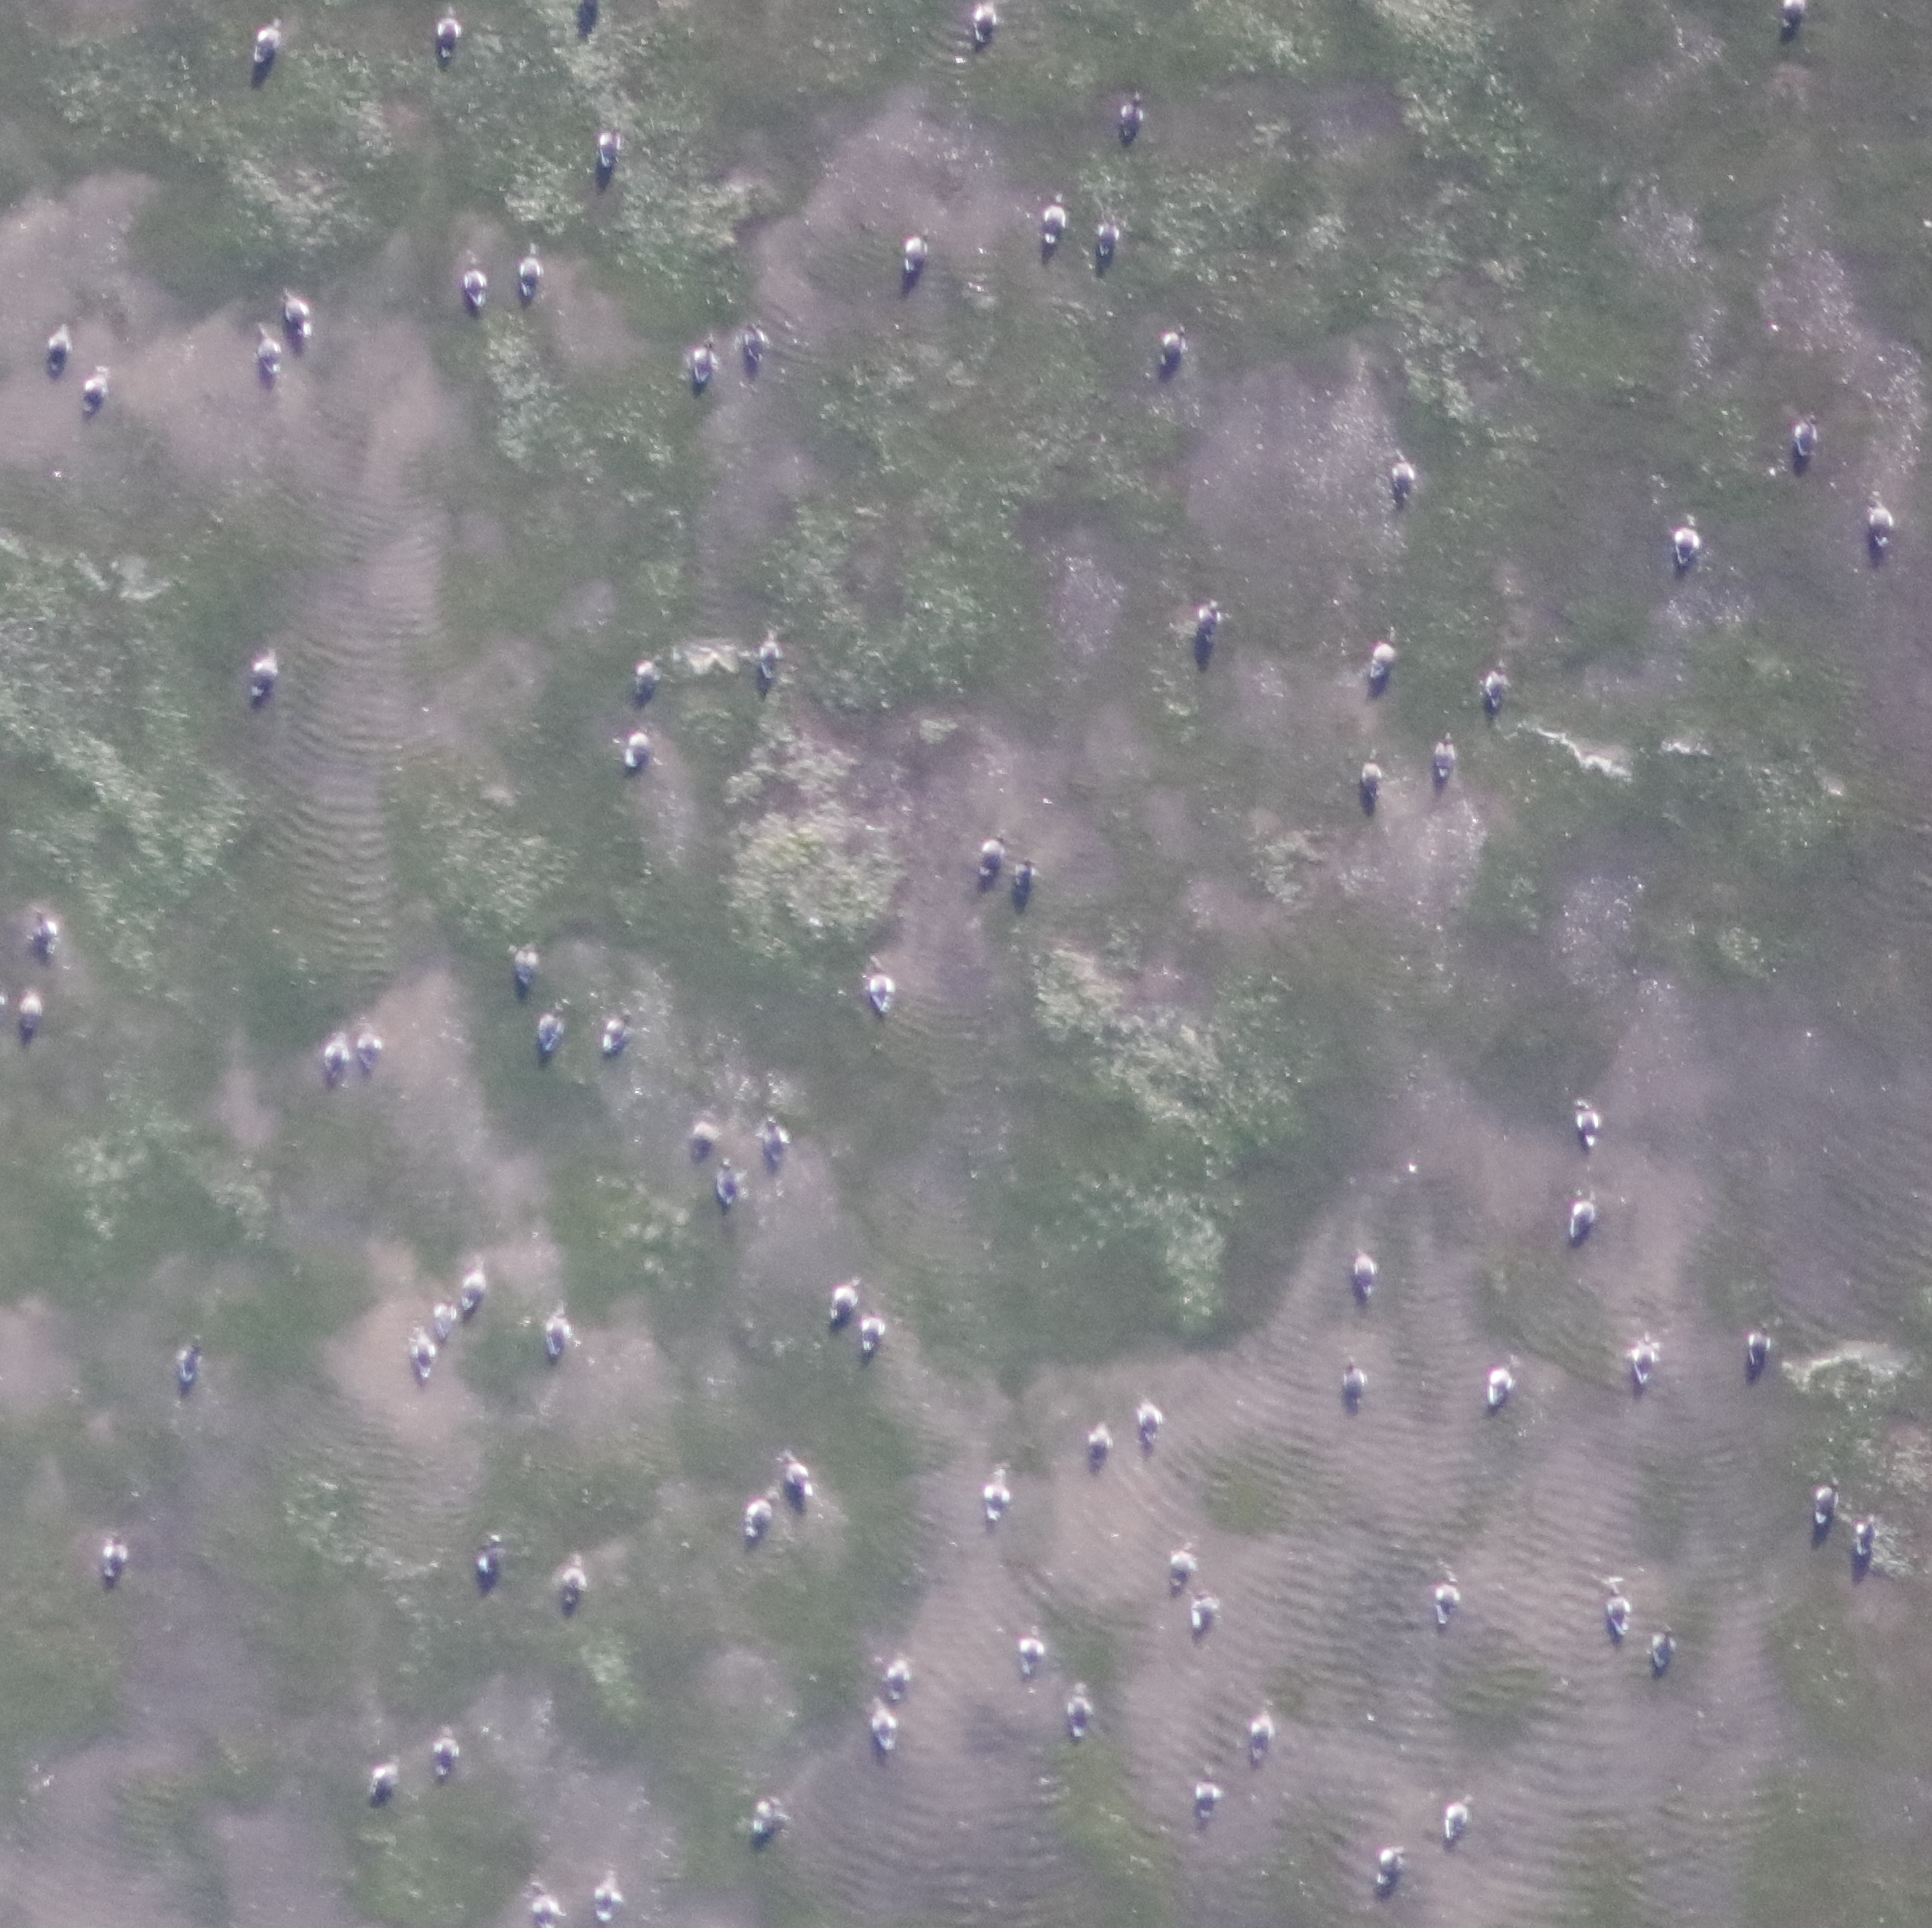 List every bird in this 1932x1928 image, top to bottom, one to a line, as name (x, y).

brant (589, 1)
brant (1794, 5)
brant (986, 24)
brant (447, 36)
brant (259, 51)
brant (1132, 116)
brant (613, 147)
brant (1049, 219)
brant (1107, 244)
brant (912, 255)
brant (530, 273)
brant (476, 278)
brant (295, 309)
brant (761, 345)
brant (1177, 351)
brant (270, 356)
brant (57, 358)
brant (708, 372)
brant (95, 396)
brant (1807, 438)
brant (1407, 477)
brant (1877, 523)
brant (1686, 542)
brant (1208, 621)
brant (1382, 658)
brant (774, 661)
brant (264, 677)
brant (642, 679)
brant (1497, 691)
brant (631, 753)
brant (1441, 760)
brant (1374, 778)
brant (987, 854)
brant (1024, 882)
brant (49, 938)
brant (190, 956)
brant (530, 973)
brant (882, 1001)
brant (40, 1018)
brant (615, 1034)
brant (554, 1039)
brant (375, 1048)
brant (336, 1064)
brant (1586, 1121)
brant (709, 1129)
brant (783, 1135)
brant (732, 1198)
brant (1580, 1211)
brant (1365, 1274)
brant (485, 1284)
brant (842, 1304)
brant (442, 1311)
brant (557, 1329)
brant (878, 1329)
brant (1756, 1350)
brant (422, 1355)
brant (184, 1358)
brant (1639, 1370)
brant (1351, 1384)
brant (1500, 1385)
brant (1151, 1430)
brant (1095, 1434)
brant (801, 1472)
brant (997, 1497)
brant (1818, 1500)
brant (752, 1517)
brant (1861, 1540)
brant (116, 1551)
brant (480, 1560)
brant (1178, 1573)
brant (581, 1578)
brant (1443, 1594)
brant (1614, 1612)
brant (1206, 1622)
brant (1664, 1649)
brant (1033, 1650)
brant (898, 1679)
brant (1082, 1717)
brant (882, 1737)
brant (1262, 1739)
brant (453, 1757)
brant (375, 1784)
brant (1208, 1804)
brant (767, 1816)
brant (1459, 1818)
brant (1387, 1870)
brant (608, 1901)
brant (545, 1905)